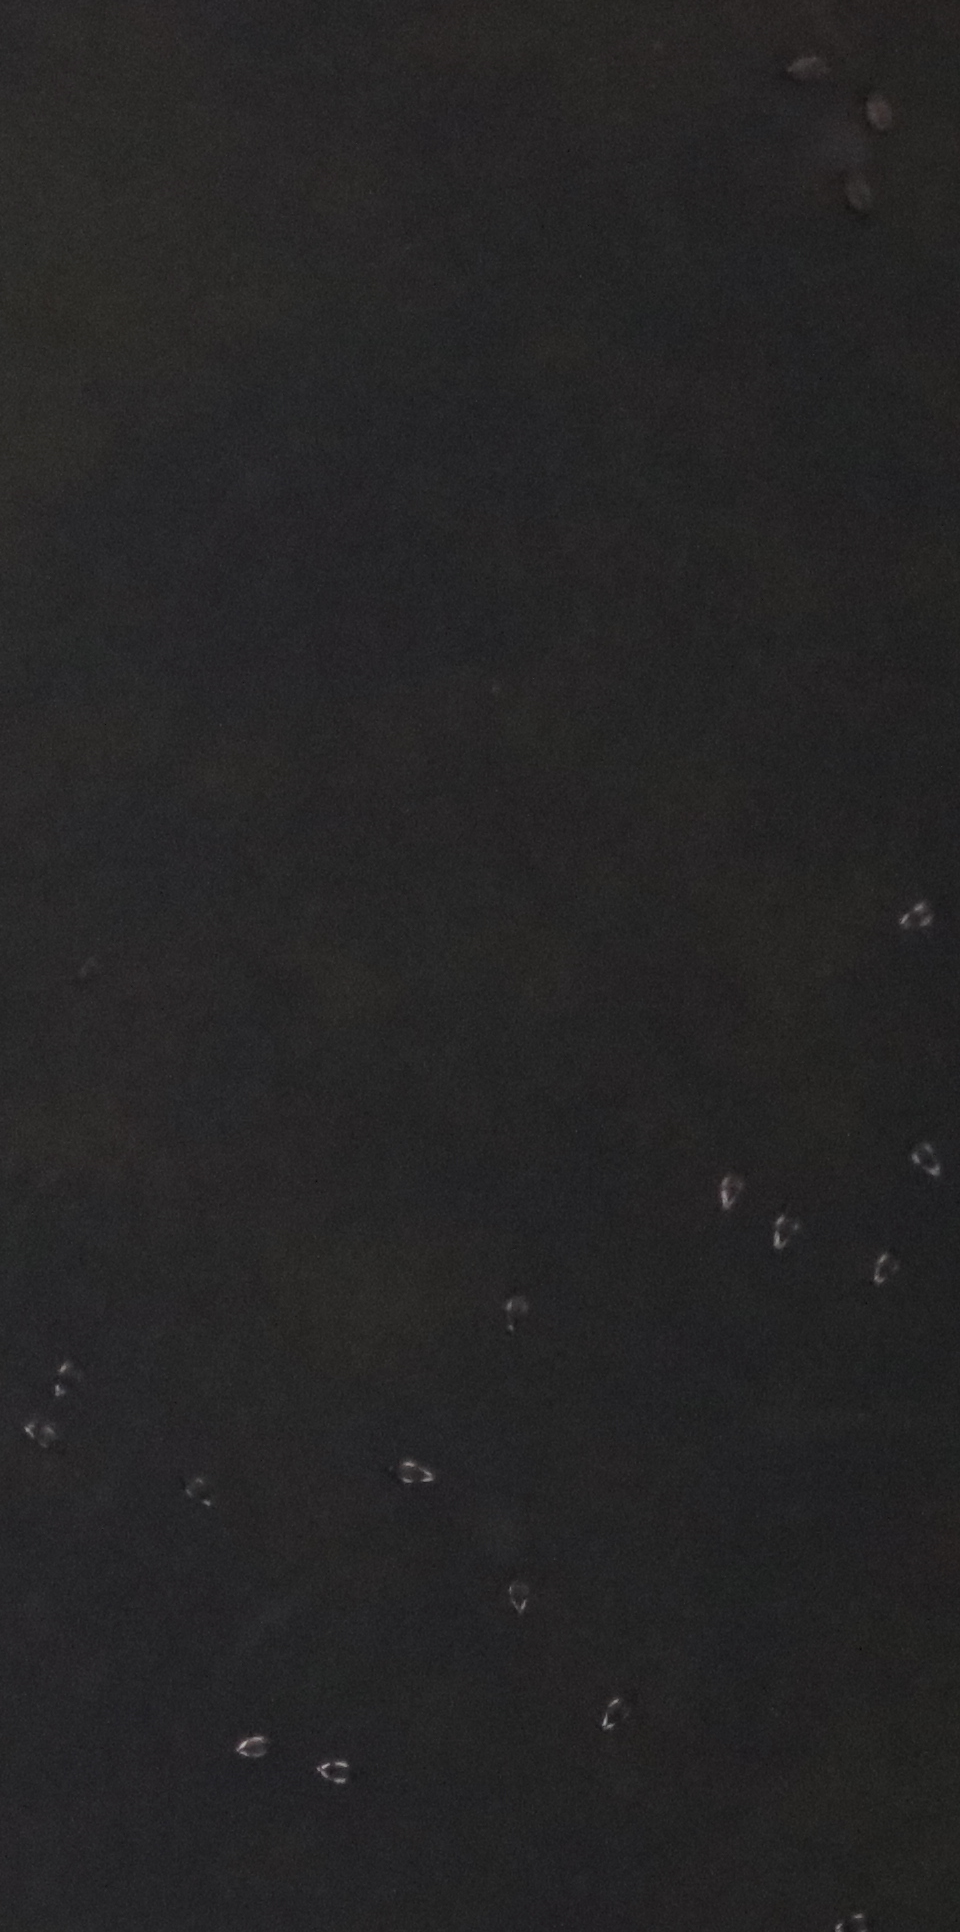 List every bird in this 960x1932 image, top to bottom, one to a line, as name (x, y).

Canada goose (808, 68)
Canada goose (881, 109)
Canada goose (856, 198)
brant (918, 917)
other bird (87, 968)
brant (927, 1159)
brant (731, 1188)
brant (785, 1228)
brant (883, 1267)
brant (513, 1311)
brant (69, 1374)
brant (48, 1438)
brant (411, 1474)
brant (191, 1490)
brant (518, 1595)
brant (614, 1713)
brant (255, 1748)
brant (336, 1772)
brant (853, 1926)